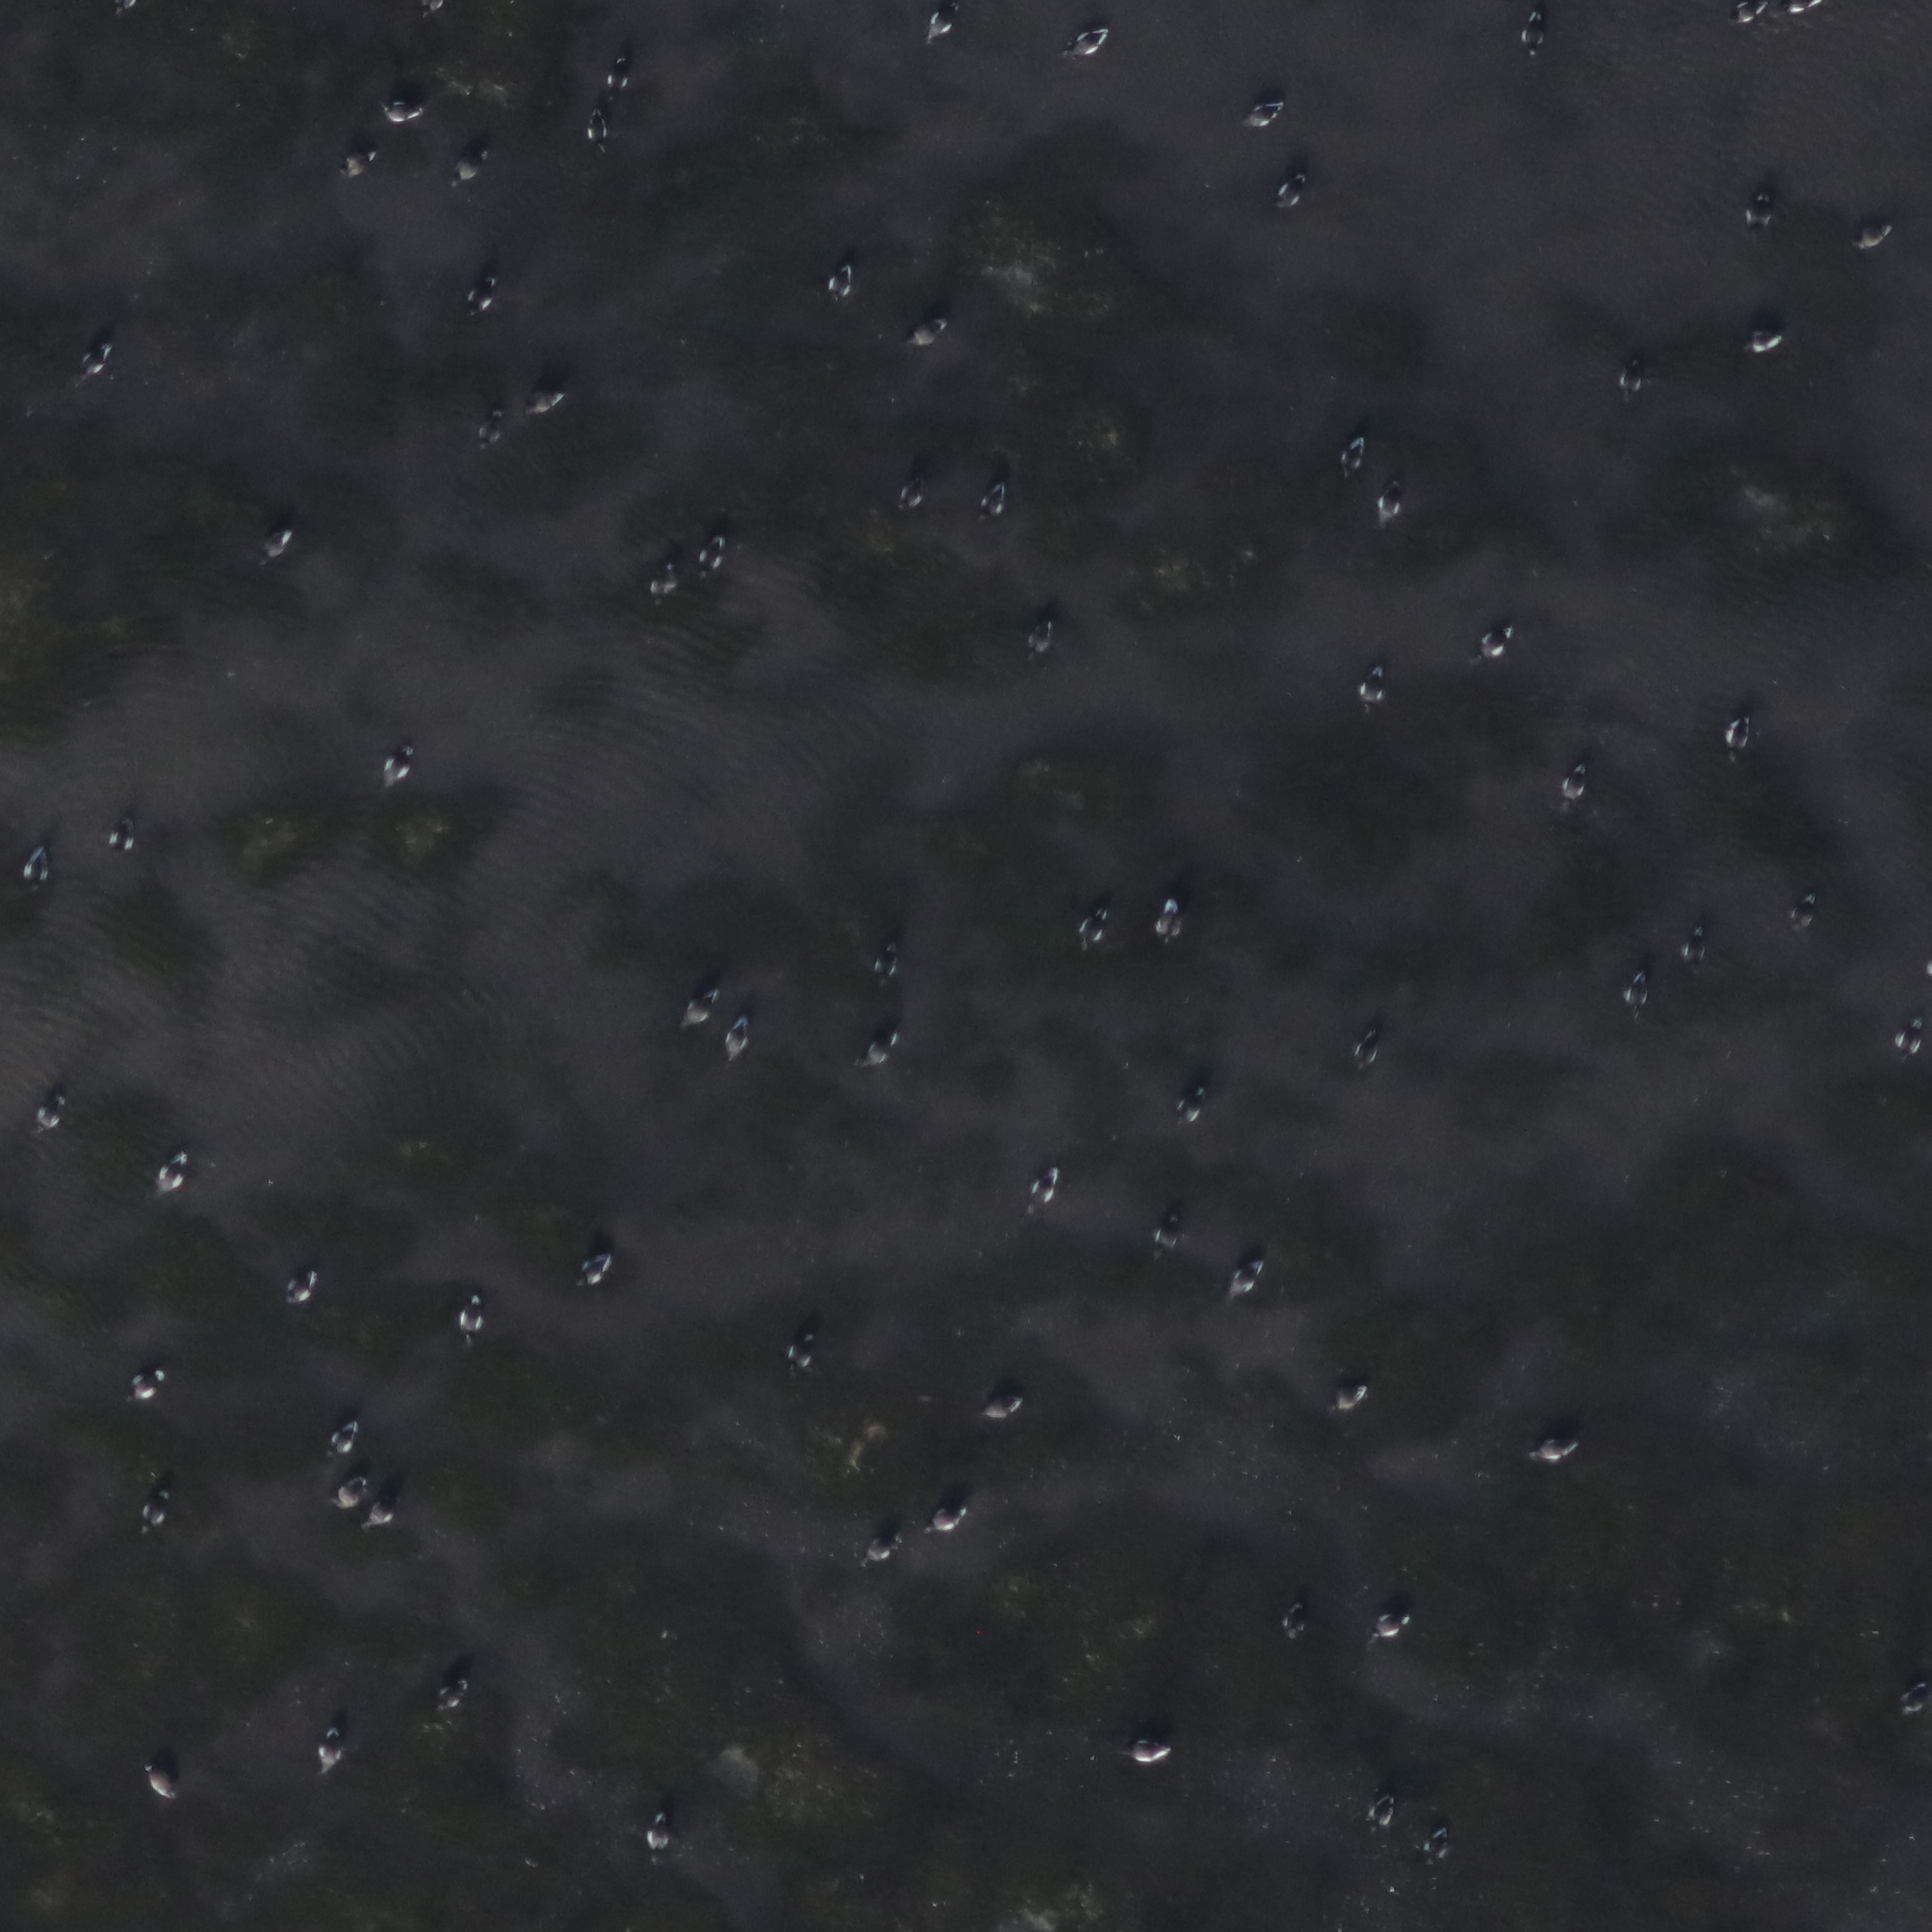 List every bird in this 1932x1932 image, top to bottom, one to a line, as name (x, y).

brant (1804, 0)
brant (431, 1)
brant (1744, 1)
brant (941, 23)
brant (1531, 31)
brant (1087, 43)
brant (618, 71)
brant (401, 109)
brant (1265, 114)
brant (596, 139)
brant (357, 162)
brant (461, 166)
brant (1293, 193)
brant (1759, 214)
brant (1872, 228)
brant (840, 281)
brant (481, 294)
brant (928, 331)
brant (1760, 335)
brant (92, 364)
brant (1633, 375)
brant (542, 401)
brant (499, 427)
brant (1347, 456)
brant (912, 493)
brant (996, 499)
brant (1388, 500)
brant (280, 545)
brant (711, 553)
brant (659, 585)
brant (1041, 636)
brant (1499, 653)
brant (1376, 688)
brant (1737, 738)
brant (396, 766)
brant (1574, 784)
brant (126, 843)
brant (37, 867)
brant (1800, 910)
brant (1166, 919)
brant (1094, 928)
brant (1693, 947)
brant (889, 953)
brant (1636, 992)
brant (693, 1006)
brant (1911, 1035)
brant (740, 1036)
brant (1367, 1050)
brant (882, 1056)
brant (1190, 1107)
brant (55, 1108)
brant (173, 1176)
brant (1045, 1185)
brant (1163, 1232)
brant (595, 1268)
brant (1244, 1281)
brant (301, 1286)
brant (471, 1320)
brant (801, 1354)
brant (146, 1386)
brant (1348, 1392)
brant (1002, 1407)
brant (349, 1428)
brant (1551, 1447)
brant (348, 1496)
brant (157, 1507)
brant (384, 1511)
brant (945, 1519)
brant (880, 1547)
brant (1292, 1620)
brant (1388, 1625)
brant (1917, 1699)
brant (1147, 1751)
brant (332, 1752)
brant (162, 1782)
brant (1387, 1799)
brant (660, 1832)
brant (1437, 1844)